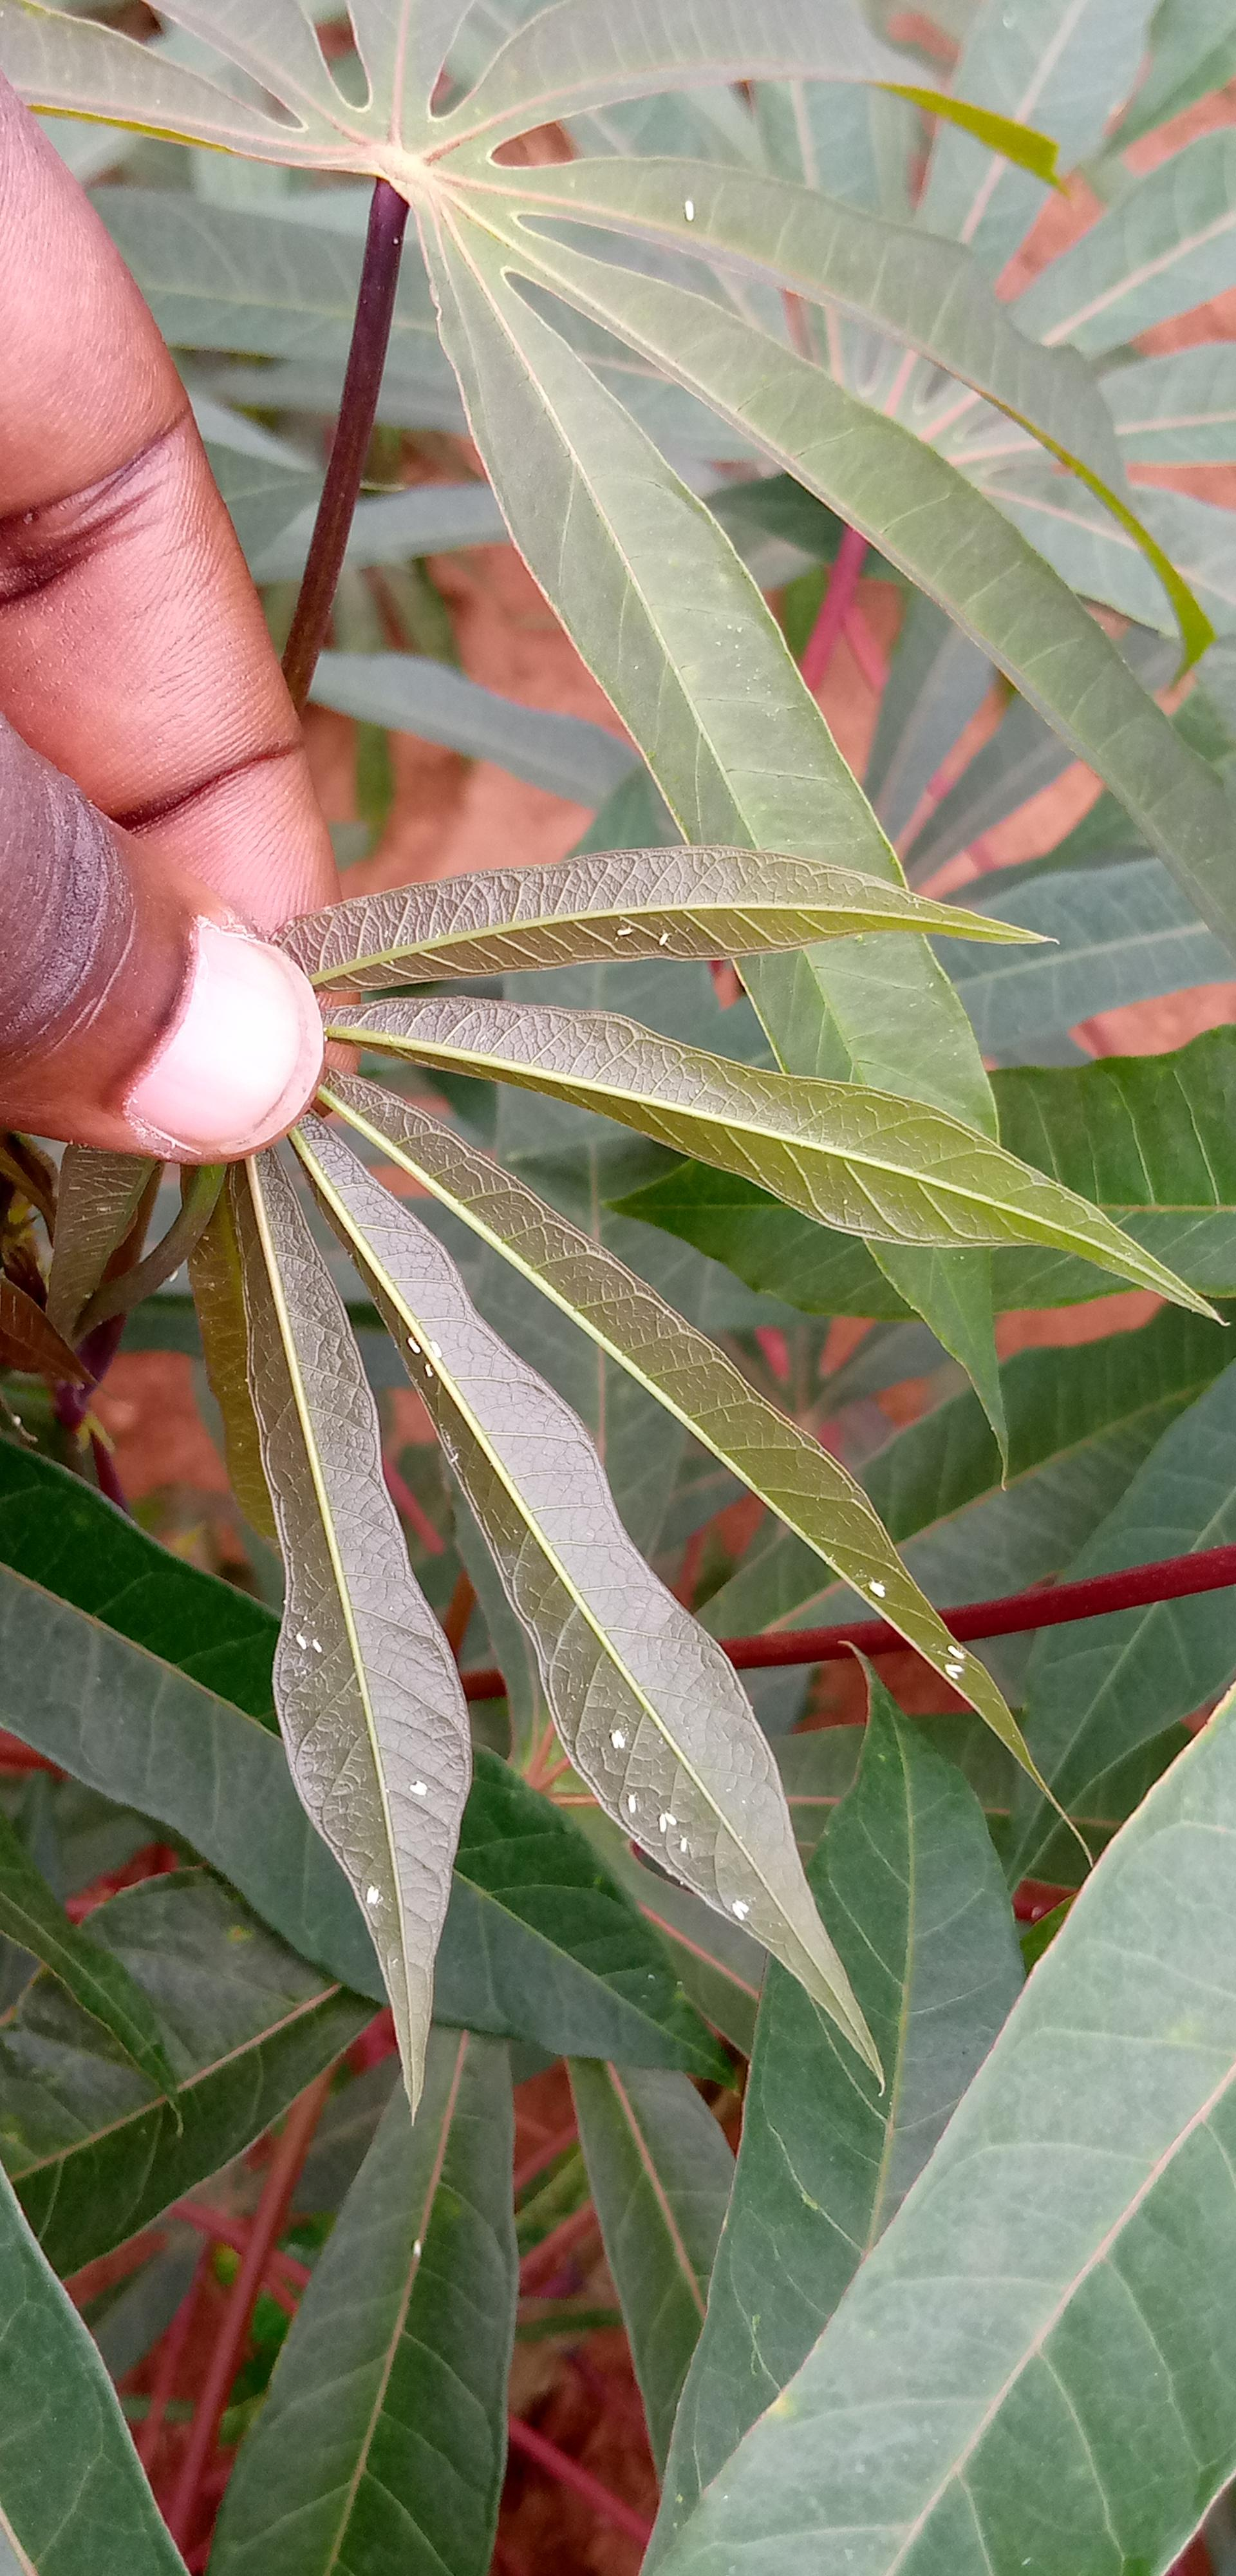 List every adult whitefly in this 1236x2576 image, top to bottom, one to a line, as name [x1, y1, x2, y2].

whitefly [612, 913, 638, 945]
whitefly [650, 924, 674, 949]
whitefly [397, 1330, 422, 1355]
whitefly [428, 1331, 451, 1363]
whitefly [417, 1359, 435, 1390]
whitefly [863, 1580, 892, 1605]
whitefly [296, 1623, 332, 1658]
whitefly [279, 1628, 333, 1667]
whitefly [939, 1631, 968, 1683]
whitefly [948, 1651, 972, 1681]
whitefly [601, 1721, 638, 1757]
whitefly [603, 1728, 636, 1758]
whitefly [404, 1768, 428, 1801]
whitefly [397, 1770, 432, 1802]
whitefly [621, 1786, 642, 1824]
whitefly [650, 1810, 673, 1837]
whitefly [651, 1810, 686, 1841]
whitefly [670, 1833, 694, 1859]
whitefly [357, 1880, 383, 1913]
whitefly [366, 1889, 384, 1914]
whitefly [729, 1894, 756, 1925]
whitefly [724, 1895, 756, 1918]